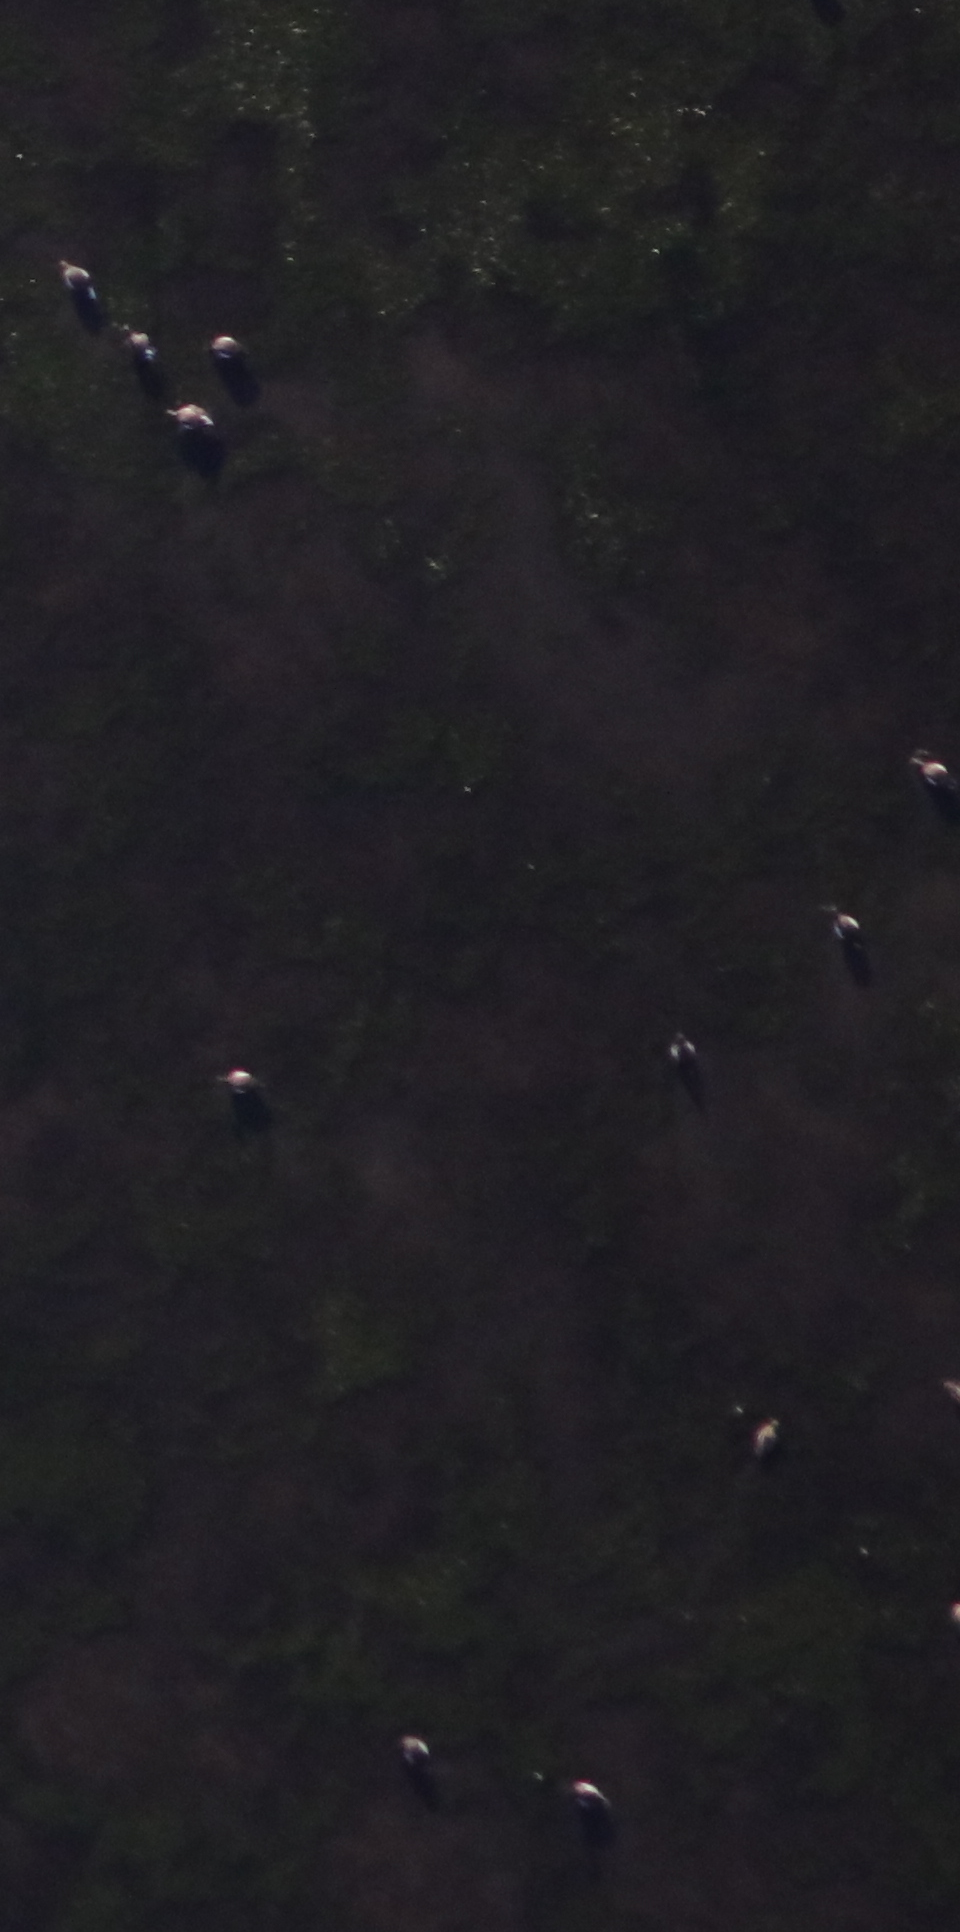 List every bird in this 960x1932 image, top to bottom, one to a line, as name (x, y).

brant (76, 280)
brant (143, 345)
brant (226, 348)
brant (190, 420)
brant (935, 773)
brant (844, 928)
brant (683, 1052)
brant (238, 1084)
brant (765, 1438)
brant (414, 1751)
brant (590, 1782)